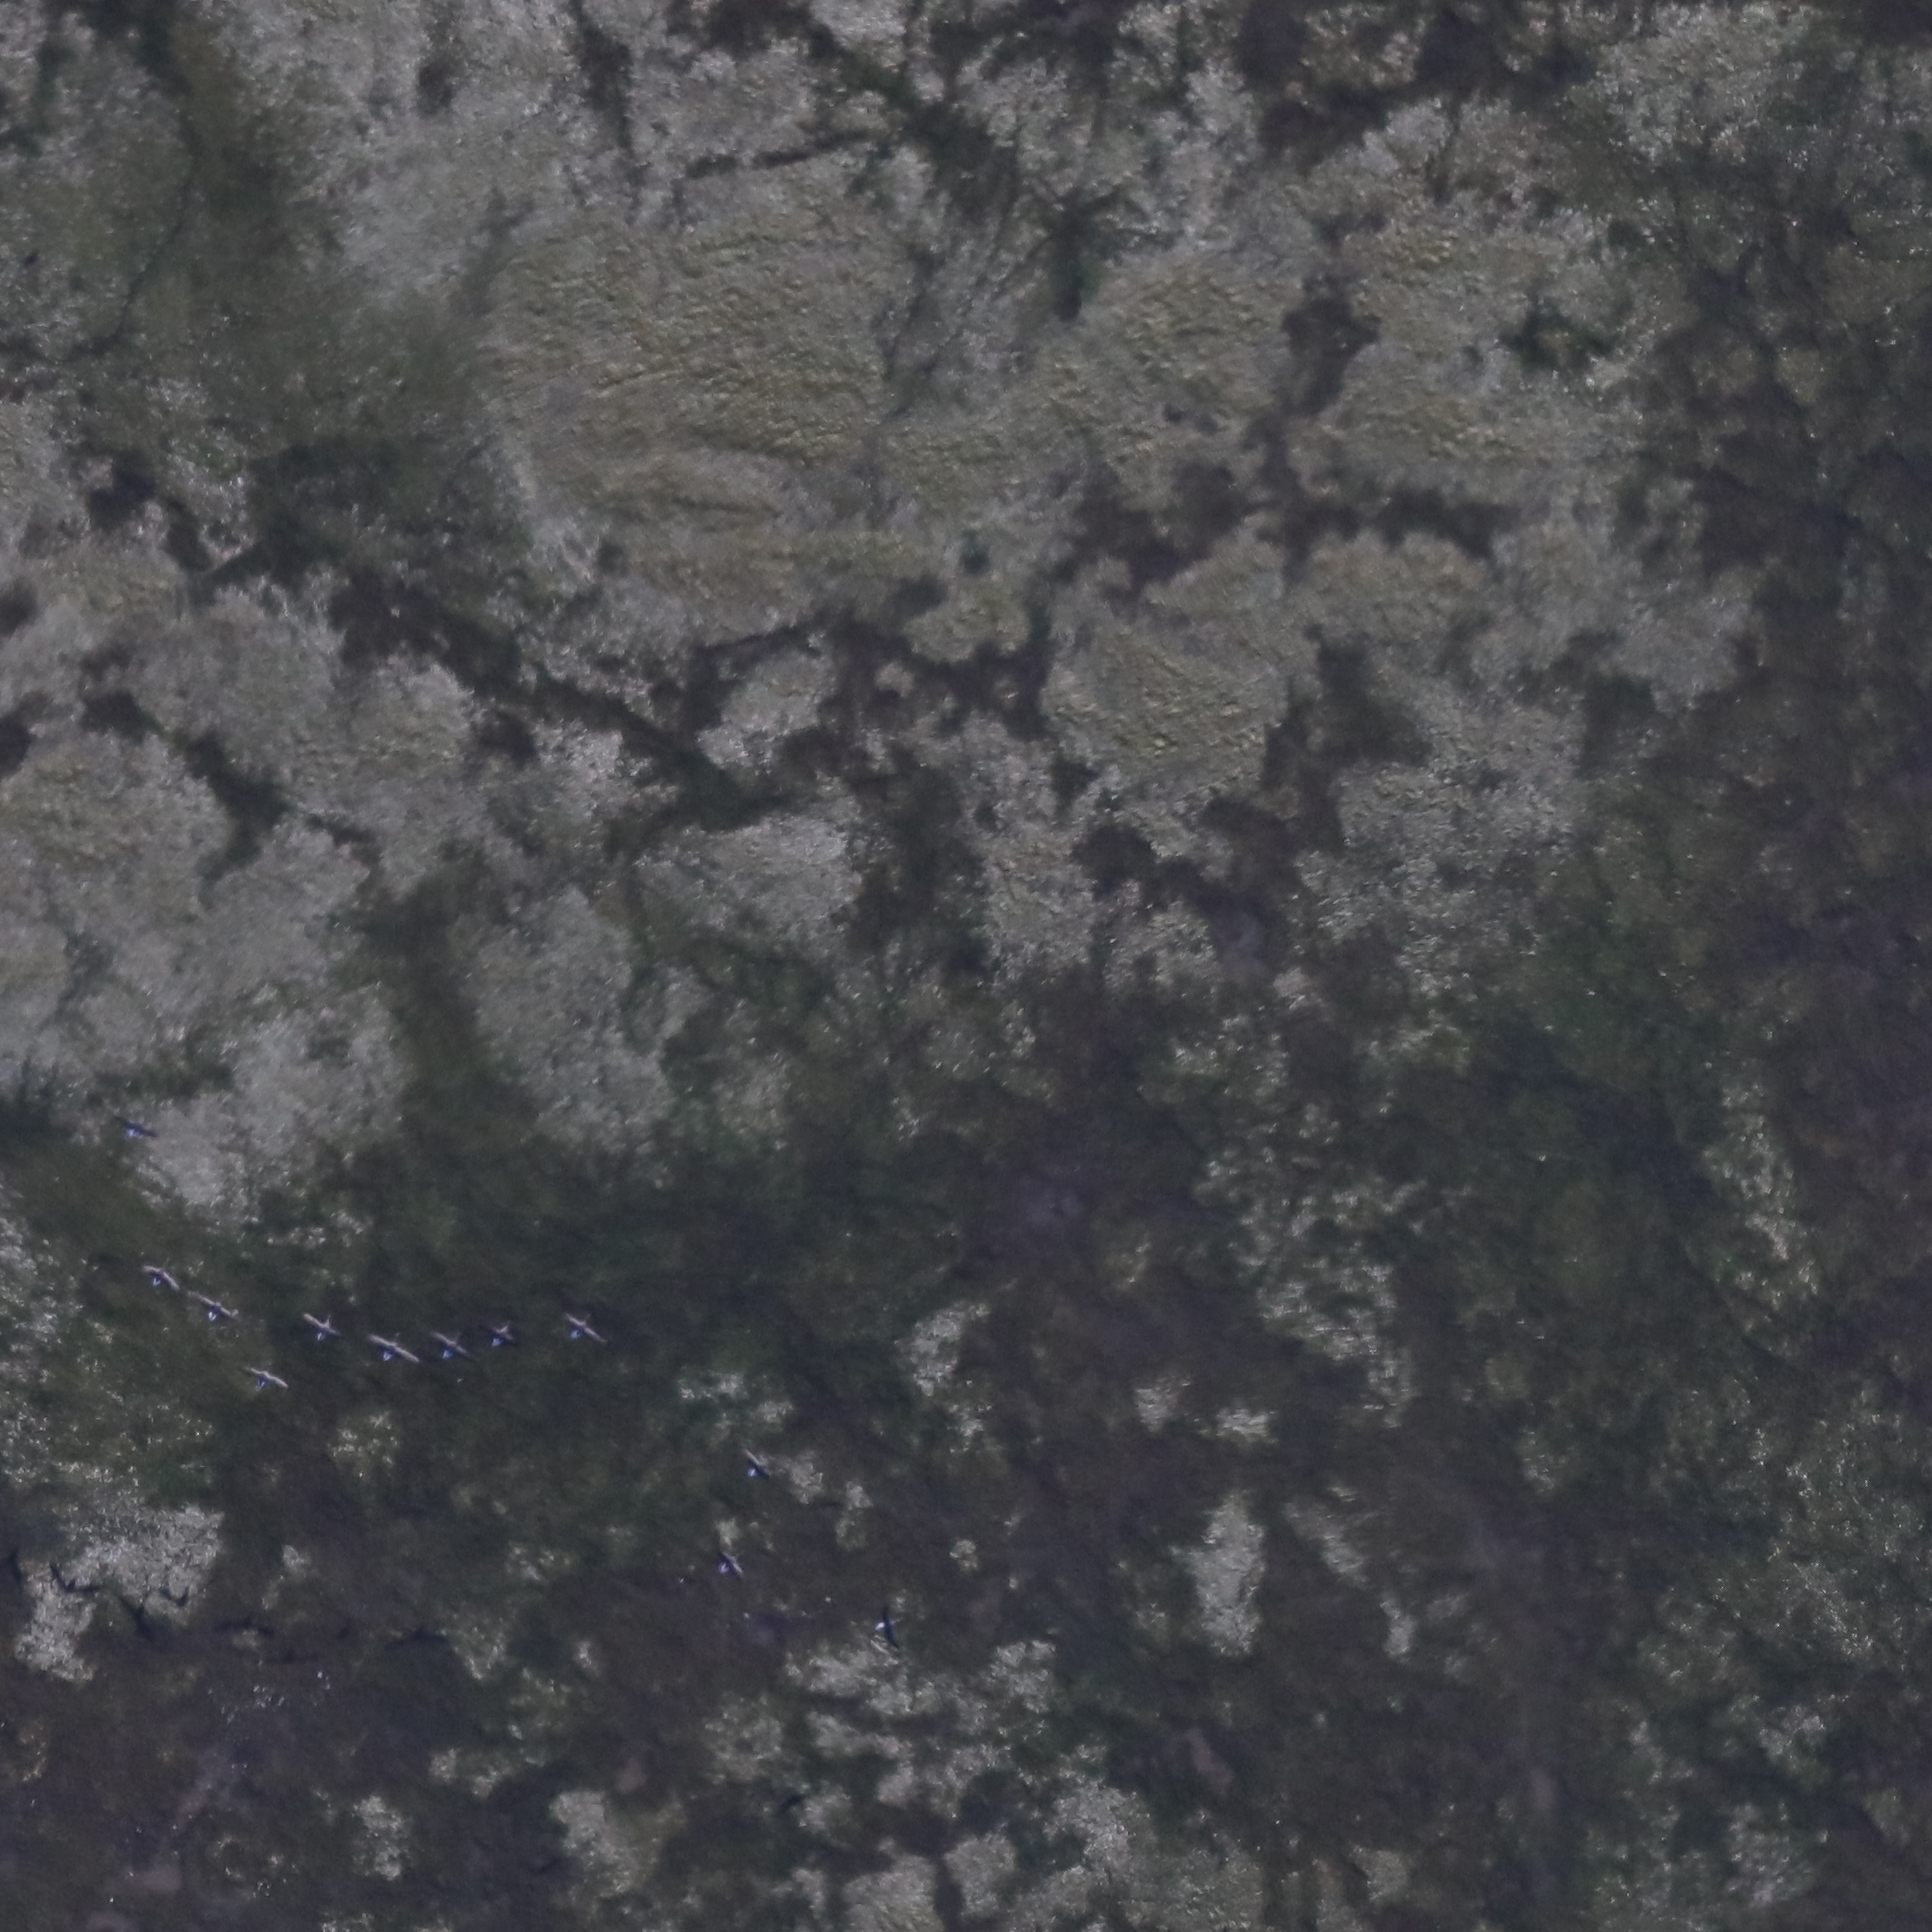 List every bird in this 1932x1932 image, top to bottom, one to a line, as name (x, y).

brant (144, 1123)
brant (157, 1272)
brant (217, 1313)
brant (330, 1328)
brant (583, 1329)
brant (509, 1333)
brant (463, 1347)
brant (391, 1349)
brant (278, 1383)
brant (763, 1466)
brant (734, 1564)
brant (896, 1635)